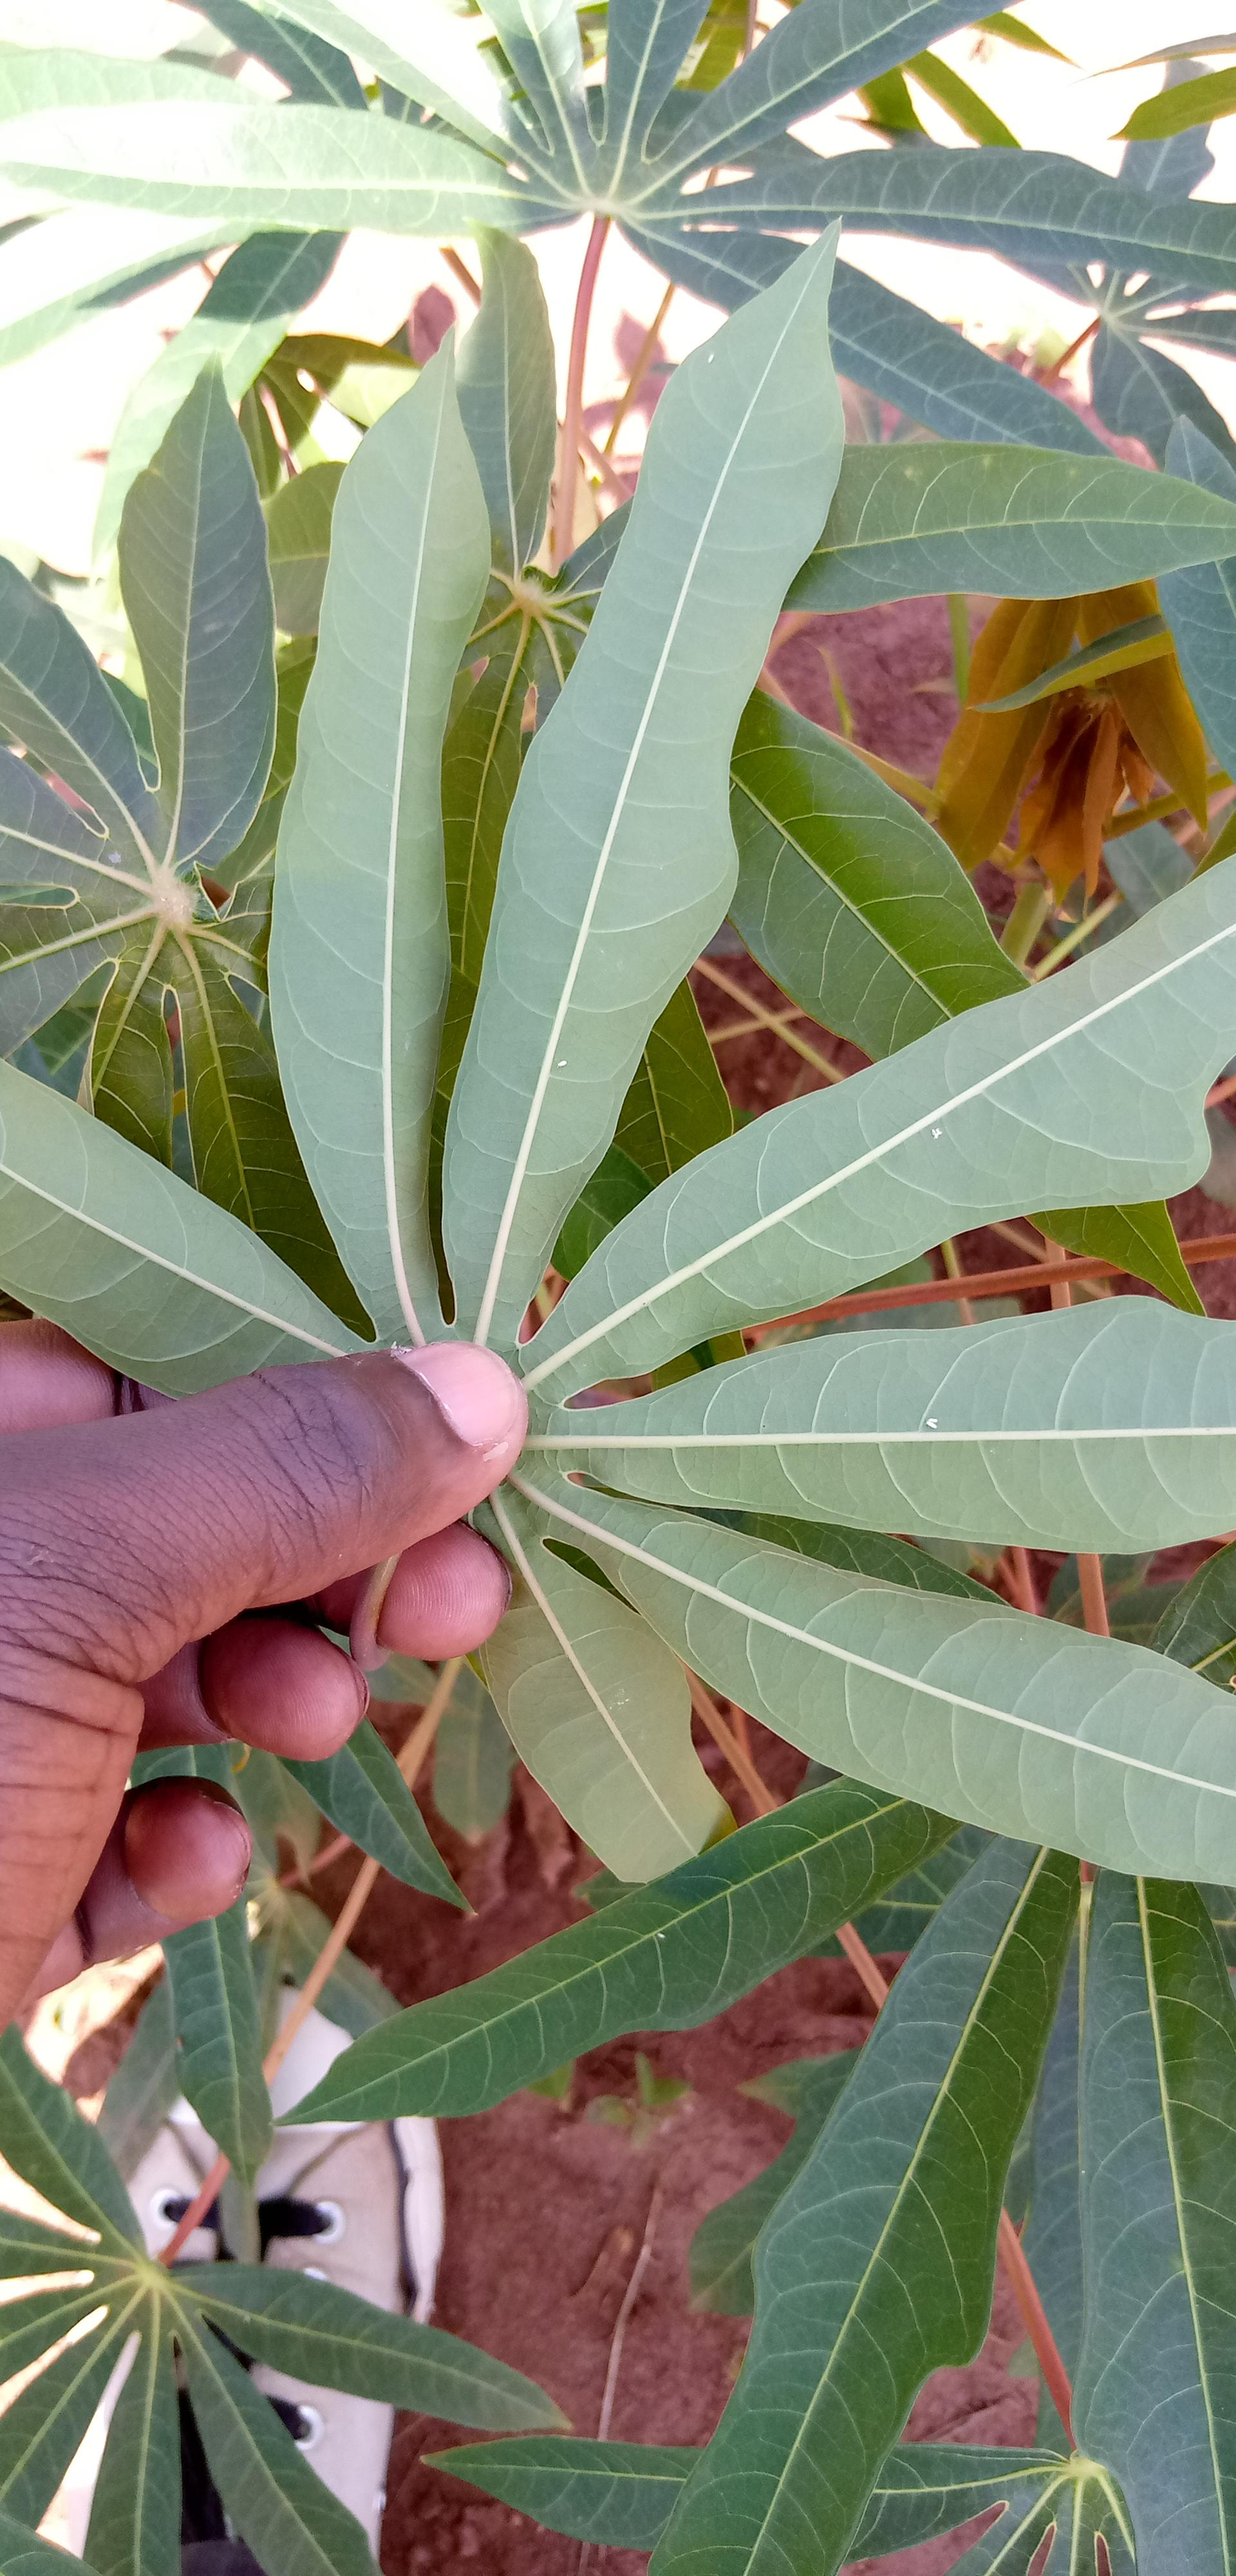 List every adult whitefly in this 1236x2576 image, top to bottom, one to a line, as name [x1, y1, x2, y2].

whitefly [554, 1057, 566, 1074]
whitefly [928, 1125, 944, 1142]
whitefly [922, 1417, 950, 1432]